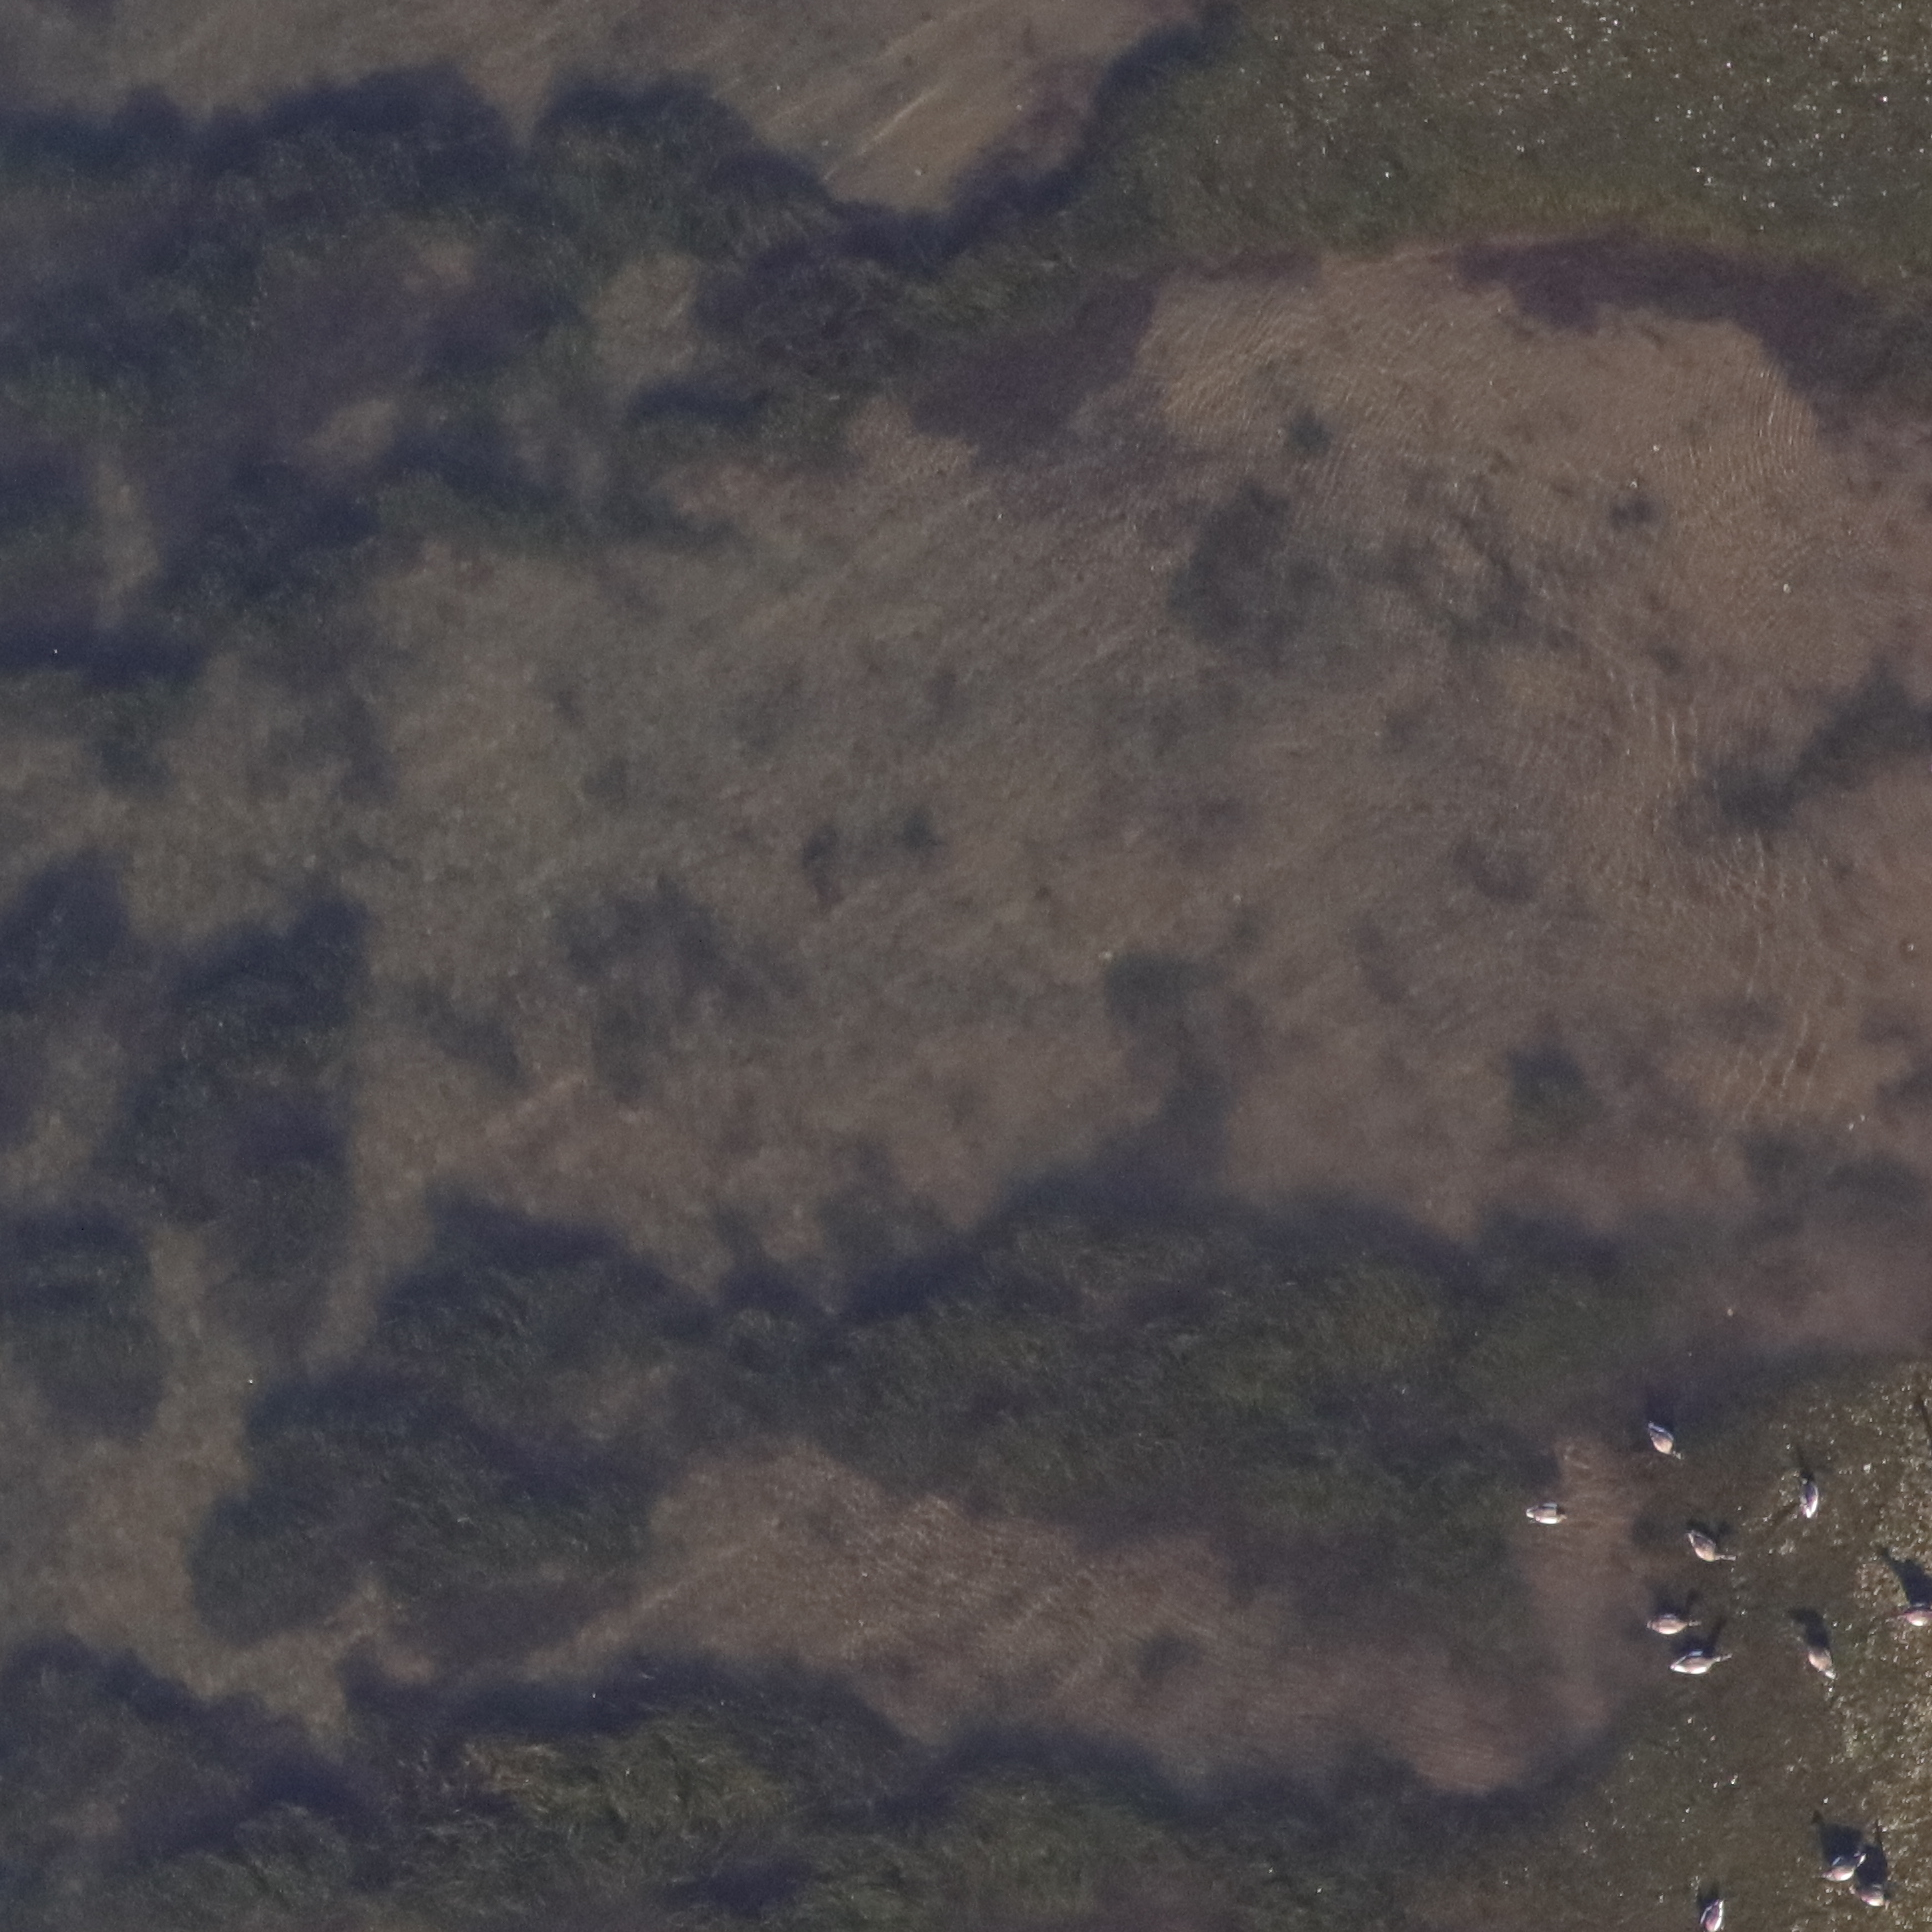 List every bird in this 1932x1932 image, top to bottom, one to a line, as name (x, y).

brant (1664, 1440)
brant (1808, 1499)
brant (1547, 1513)
brant (1707, 1546)
brant (1921, 1613)
brant (1672, 1623)
brant (1821, 1660)
brant (1697, 1662)
brant (1846, 1868)
brant (1871, 1892)
brant (1712, 1918)